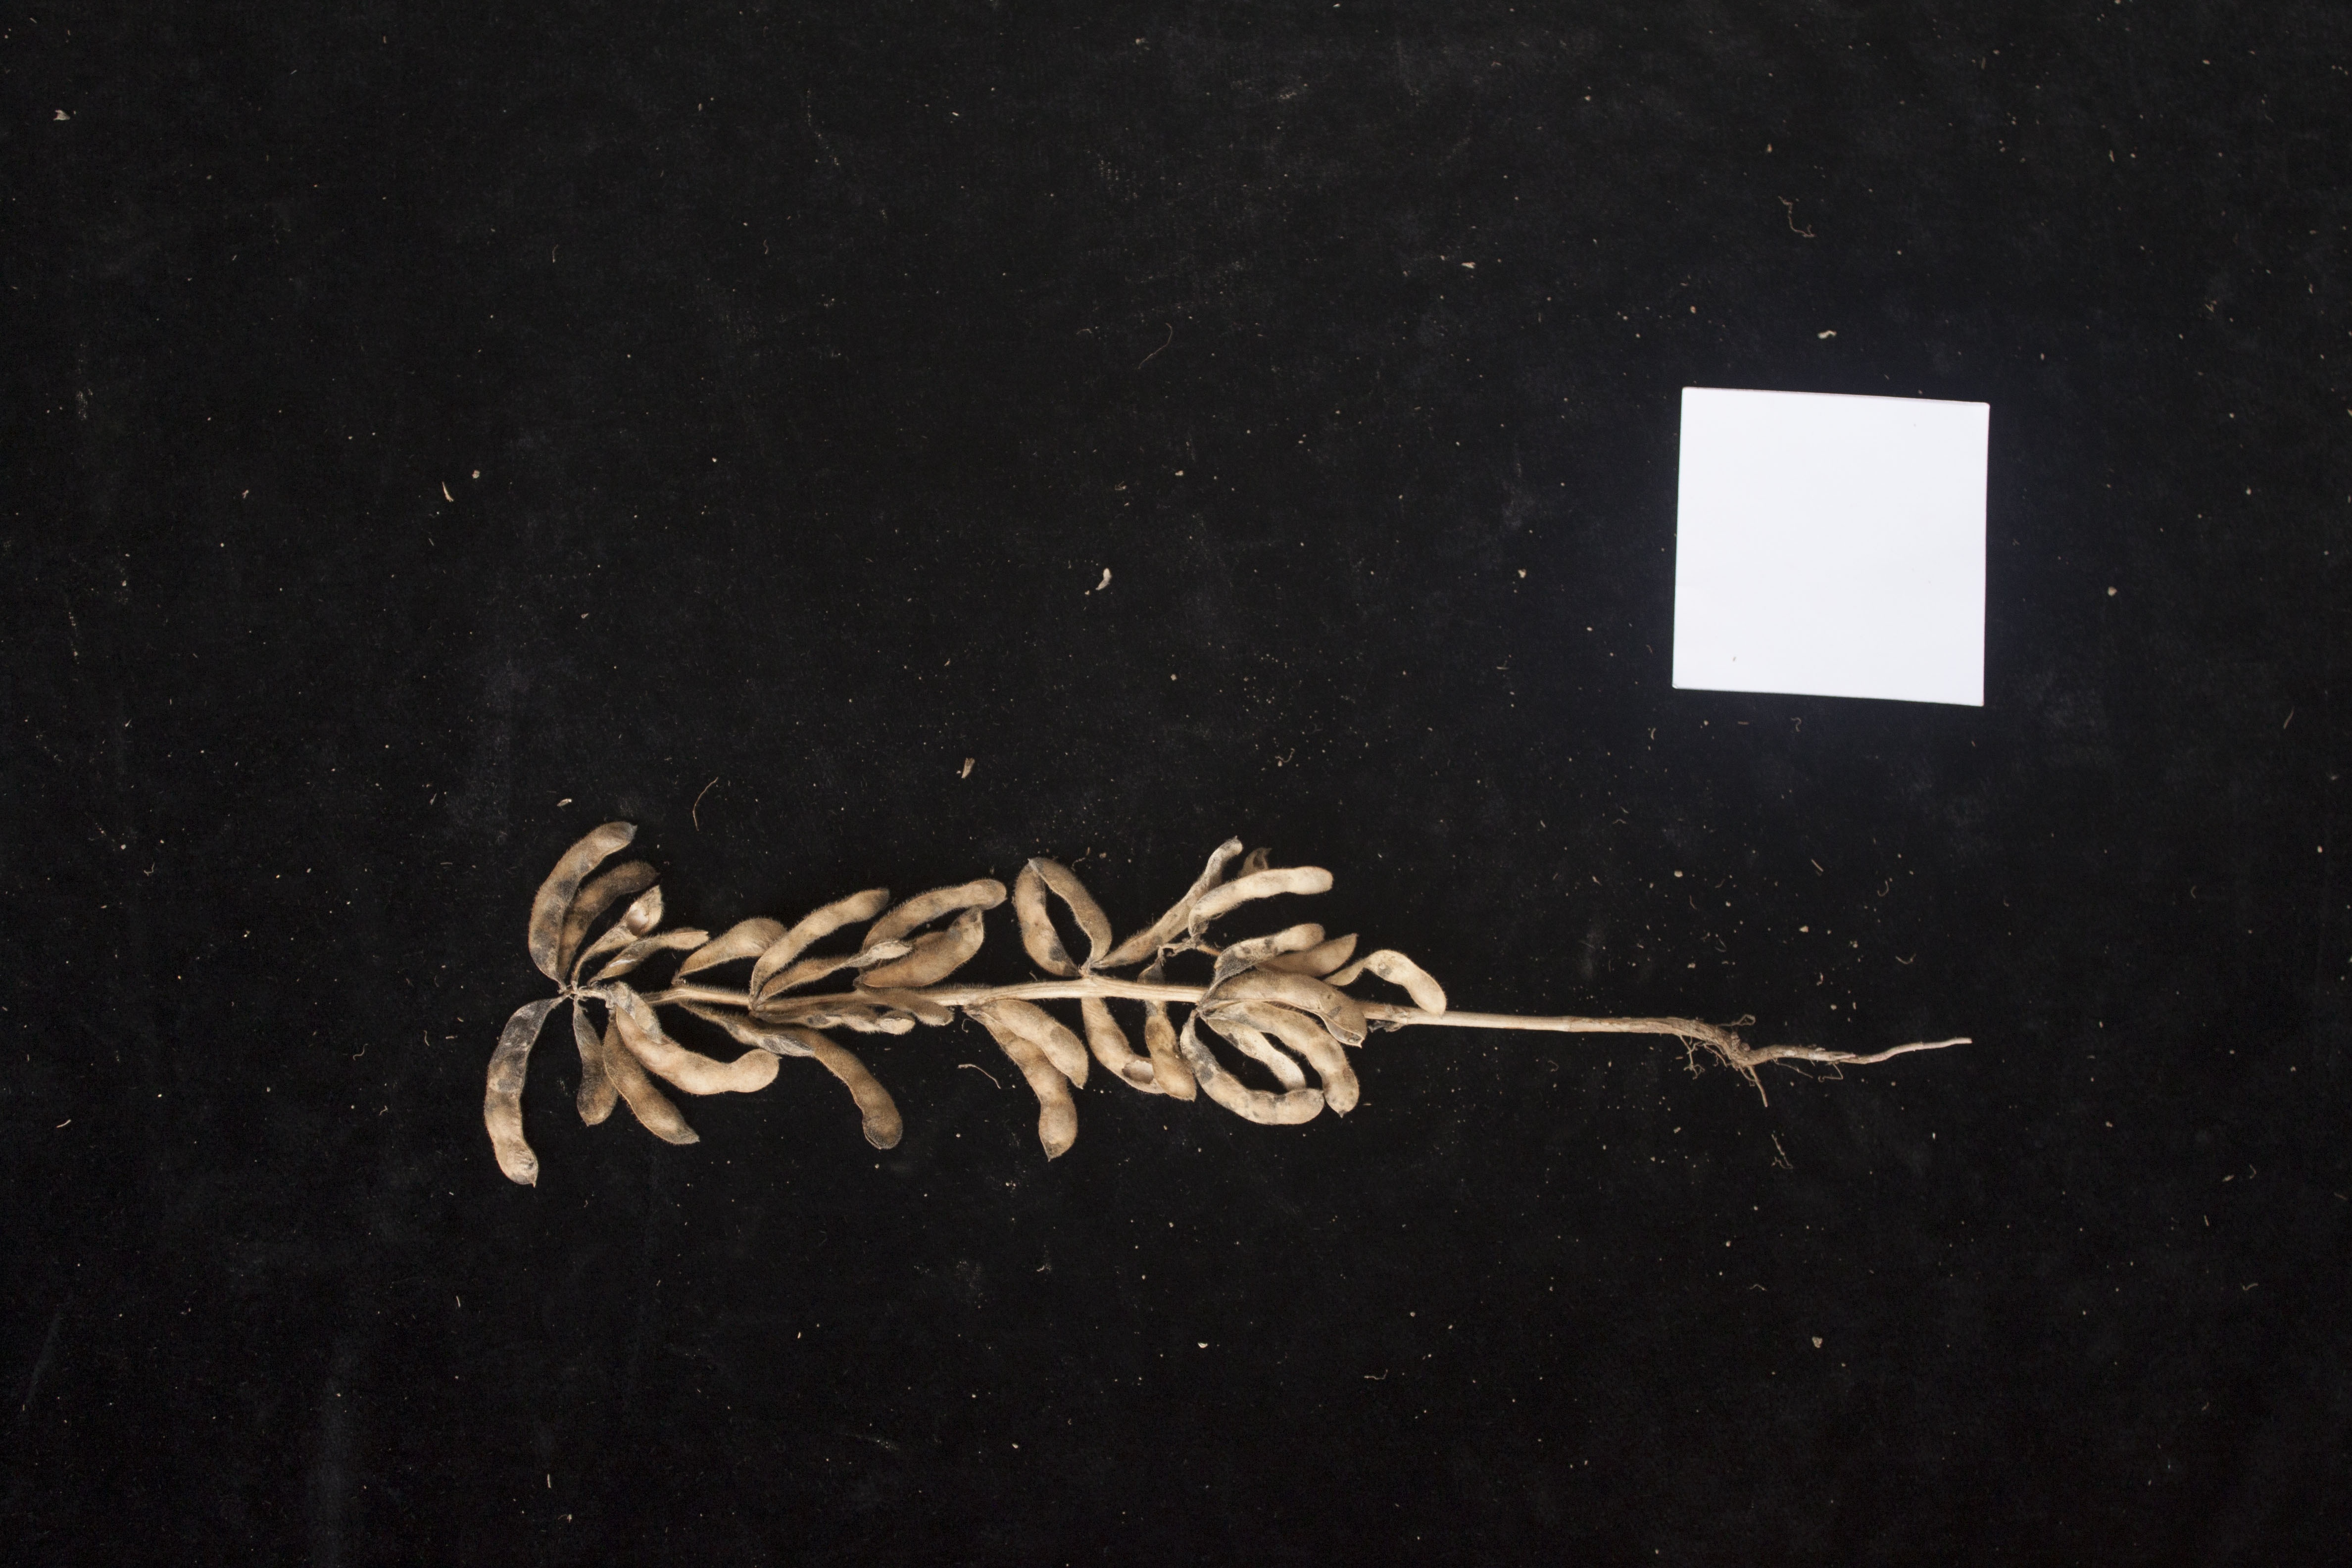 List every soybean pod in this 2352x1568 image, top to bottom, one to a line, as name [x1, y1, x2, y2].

soybean pod [528, 822, 633, 985]
soybean pod [1100, 838, 1241, 971]
soybean pod [1030, 860, 1112, 974]
soybean pod [558, 862, 657, 979]
soybean pod [1013, 866, 1087, 979]
soybean pod [1189, 866, 1333, 937]
soybean pod [864, 880, 1005, 950]
soybean pod [570, 888, 662, 987]
soybean pod [750, 889, 889, 997]
soybean pod [857, 906, 982, 988]
soybean pod [678, 921, 786, 977]
soybean pod [1212, 925, 1324, 990]
soybean pod [593, 930, 709, 983]
soybean pod [1267, 934, 1357, 973]
soybean pod [760, 938, 915, 1000]
soybean pod [1325, 949, 1445, 1018]
soybean pod [1141, 964, 1198, 1101]
soybean pod [1213, 974, 1366, 1047]
soybean pod [615, 985, 779, 1096]
soybean pod [1082, 997, 1166, 1091]
soybean pod [970, 999, 1087, 1088]
soybean pod [484, 1000, 562, 1185]
soybean pod [1210, 1002, 1359, 1116]
soybean pod [574, 1003, 618, 1127]
soybean pod [765, 1004, 917, 1035]
soybean pod [1180, 1013, 1325, 1127]
soybean pod [972, 1015, 1077, 1163]
soybean pod [604, 1018, 698, 1146]
soybean pod [1201, 1020, 1303, 1091]
soybean pod [754, 1029, 901, 1149]